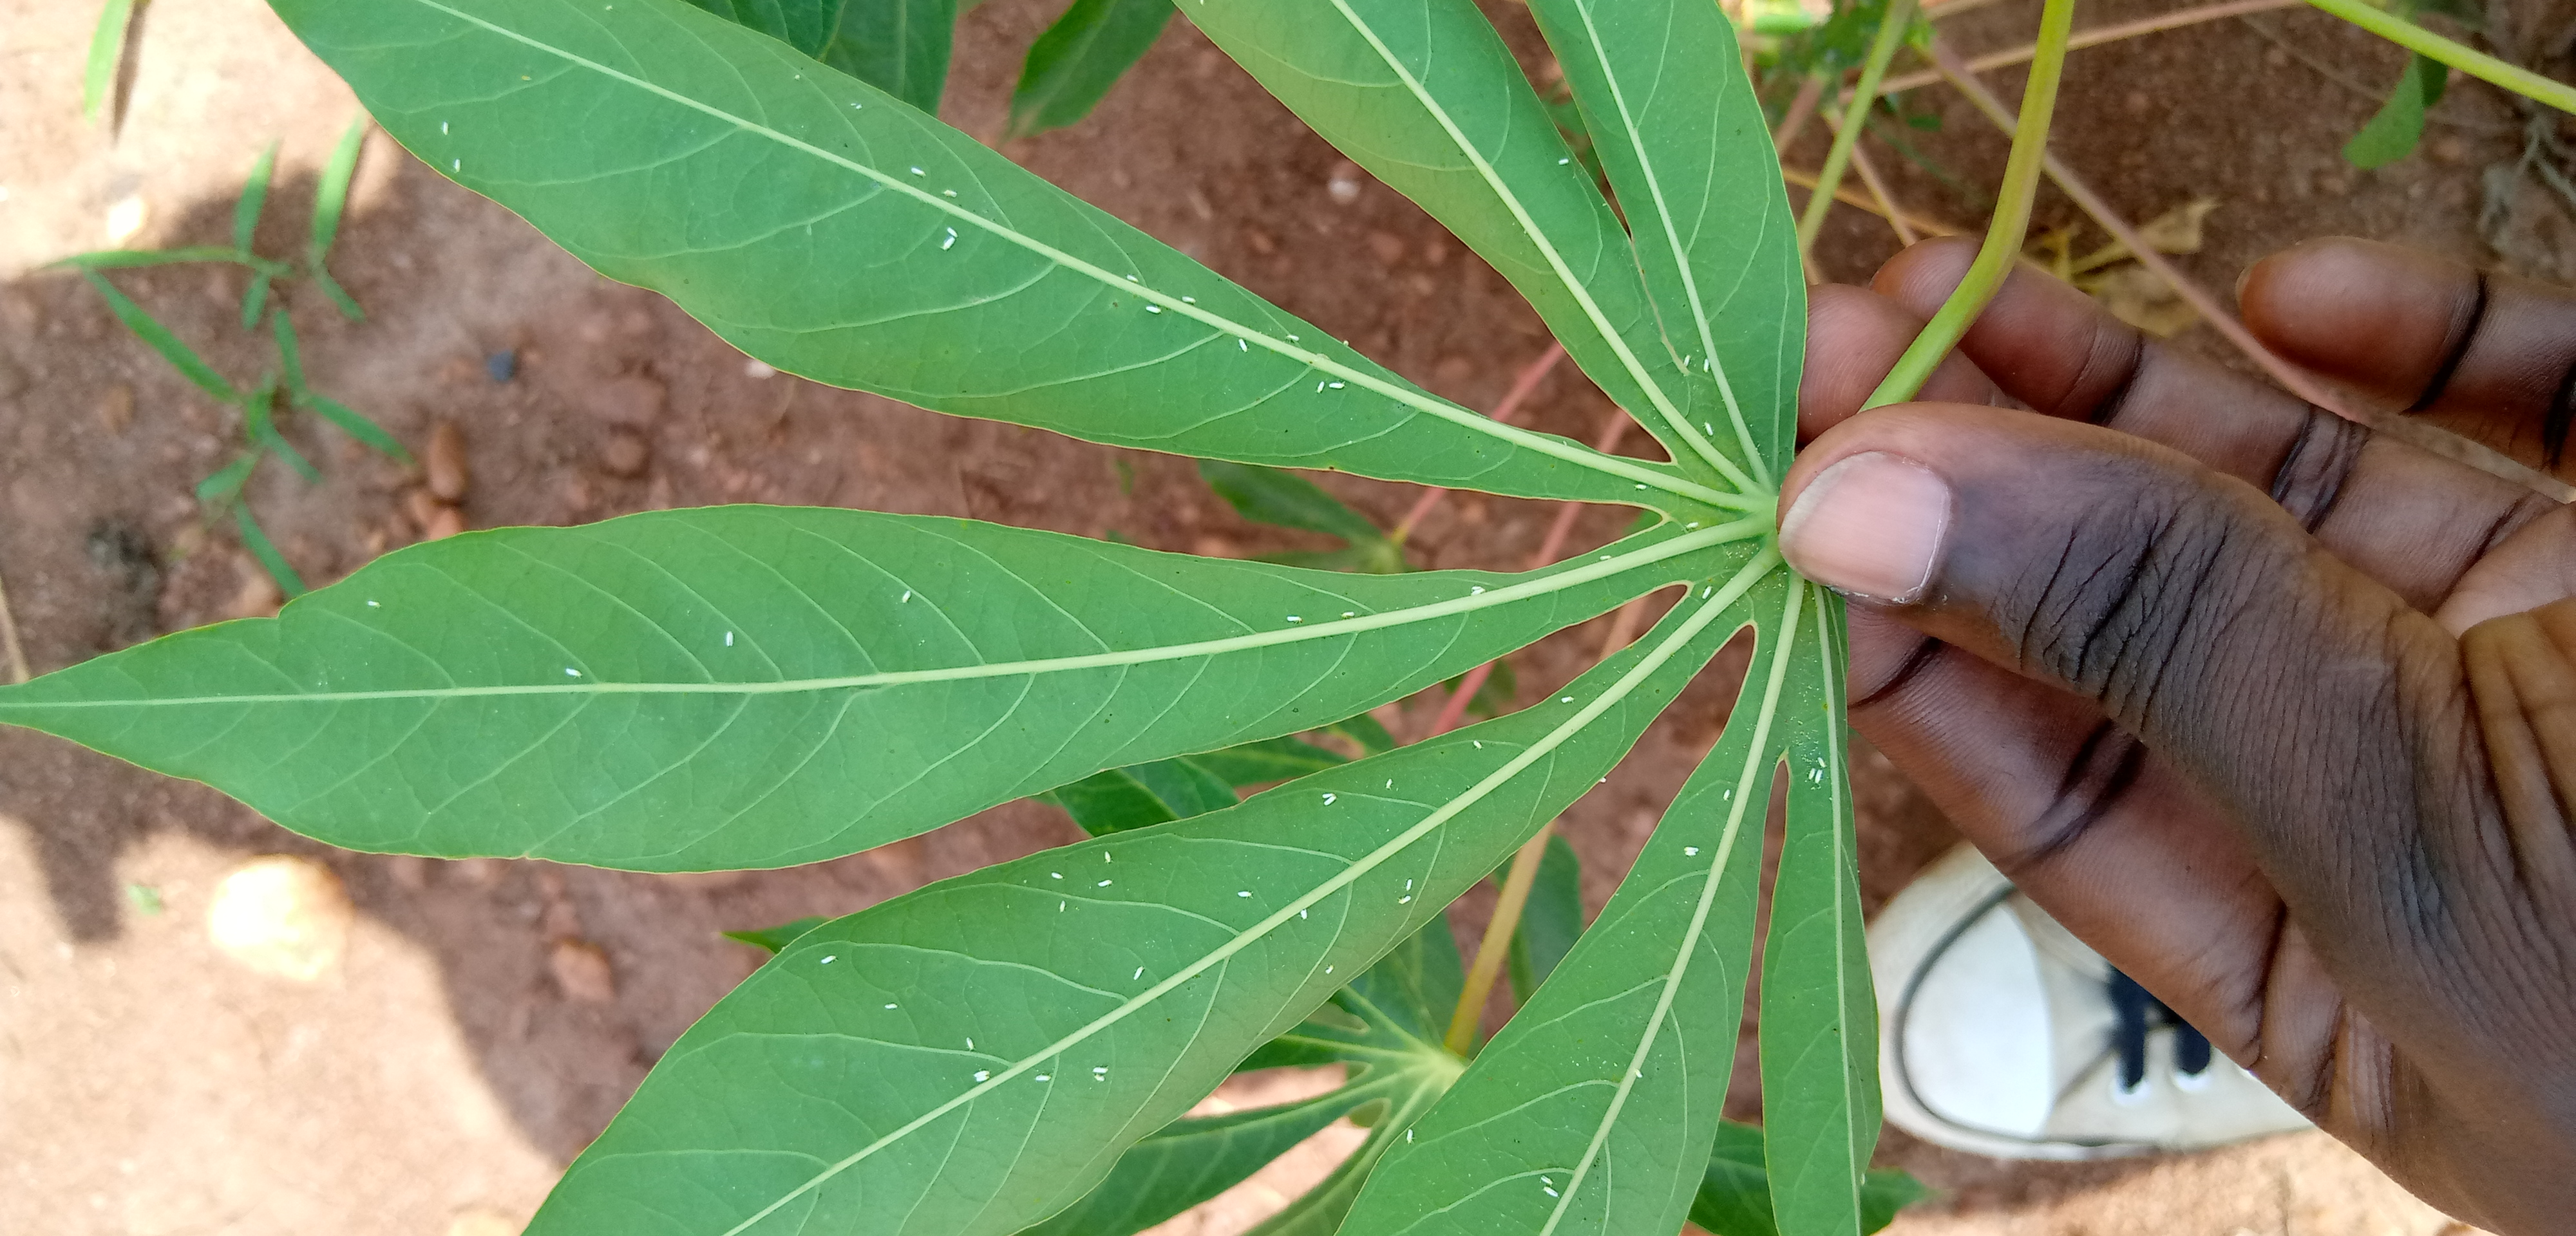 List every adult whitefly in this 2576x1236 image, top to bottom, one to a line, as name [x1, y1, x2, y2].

whitefly [440, 119, 450, 138]
whitefly [453, 155, 462, 176]
whitefly [1555, 156, 1575, 166]
whitefly [905, 164, 928, 180]
whitefly [942, 187, 959, 200]
whitefly [945, 224, 960, 239]
whitefly [940, 237, 958, 252]
whitefly [1124, 274, 1141, 284]
whitefly [1179, 293, 1197, 305]
whitefly [1142, 303, 1165, 316]
whitefly [1284, 332, 1300, 344]
whitefly [1236, 335, 1249, 353]
whitefly [1682, 348, 1691, 369]
whitefly [1701, 356, 1710, 375]
whitefly [1315, 377, 1325, 395]
whitefly [1327, 380, 1346, 391]
whitefly [1703, 420, 1716, 438]
whitefly [1633, 480, 1649, 493]
whitefly [1681, 519, 1701, 532]
whitefly [1599, 553, 1613, 563]
whitefly [1701, 583, 1713, 601]
whitefly [1469, 585, 1481, 590]
whitefly [1469, 587, 1489, 596]
whitefly [900, 588, 914, 604]
whitefly [365, 599, 382, 611]
whitefly [1339, 610, 1356, 619]
whitefly [1284, 613, 1303, 624]
whitefly [723, 629, 736, 649]
whitefly [563, 666, 582, 680]
whitefly [1559, 694, 1576, 704]
whitefly [1471, 735, 1483, 752]
whitefly [1817, 756, 1828, 768]
whitefly [1808, 765, 1816, 781]
whitefly [1814, 767, 1822, 785]
whitefly [1596, 775, 1609, 785]
whitefly [1383, 776, 1397, 789]
whitefly [1722, 787, 1733, 803]
whitefly [1321, 792, 1334, 798]
whitefly [1322, 796, 1337, 807]
whitefly [1682, 845, 1700, 851]
whitefly [1102, 848, 1113, 865]
whitefly [1684, 849, 1698, 856]
whitefly [1048, 870, 1065, 881]
whitefly [1404, 875, 1415, 892]
whitefly [1097, 877, 1113, 890]
whitefly [1234, 888, 1255, 899]
whitefly [1396, 895, 1414, 905]
whitefly [1057, 899, 1066, 913]
whitefly [1298, 907, 1310, 921]
whitefly [819, 953, 838, 966]
whitefly [1323, 963, 1337, 975]
whitefly [1132, 964, 1146, 981]
whitefly [882, 1002, 899, 1011]
whitefly [964, 1035, 978, 1052]
whitefly [1091, 1065, 1108, 1075]
whitefly [972, 1070, 990, 1077]
whitefly [1033, 1071, 1052, 1084]
whitefly [1092, 1073, 1107, 1084]
whitefly [975, 1076, 992, 1083]
whitefly [1405, 1127, 1416, 1148]
whitefly [1539, 1174, 1555, 1185]
whitefly [1542, 1184, 1560, 1198]